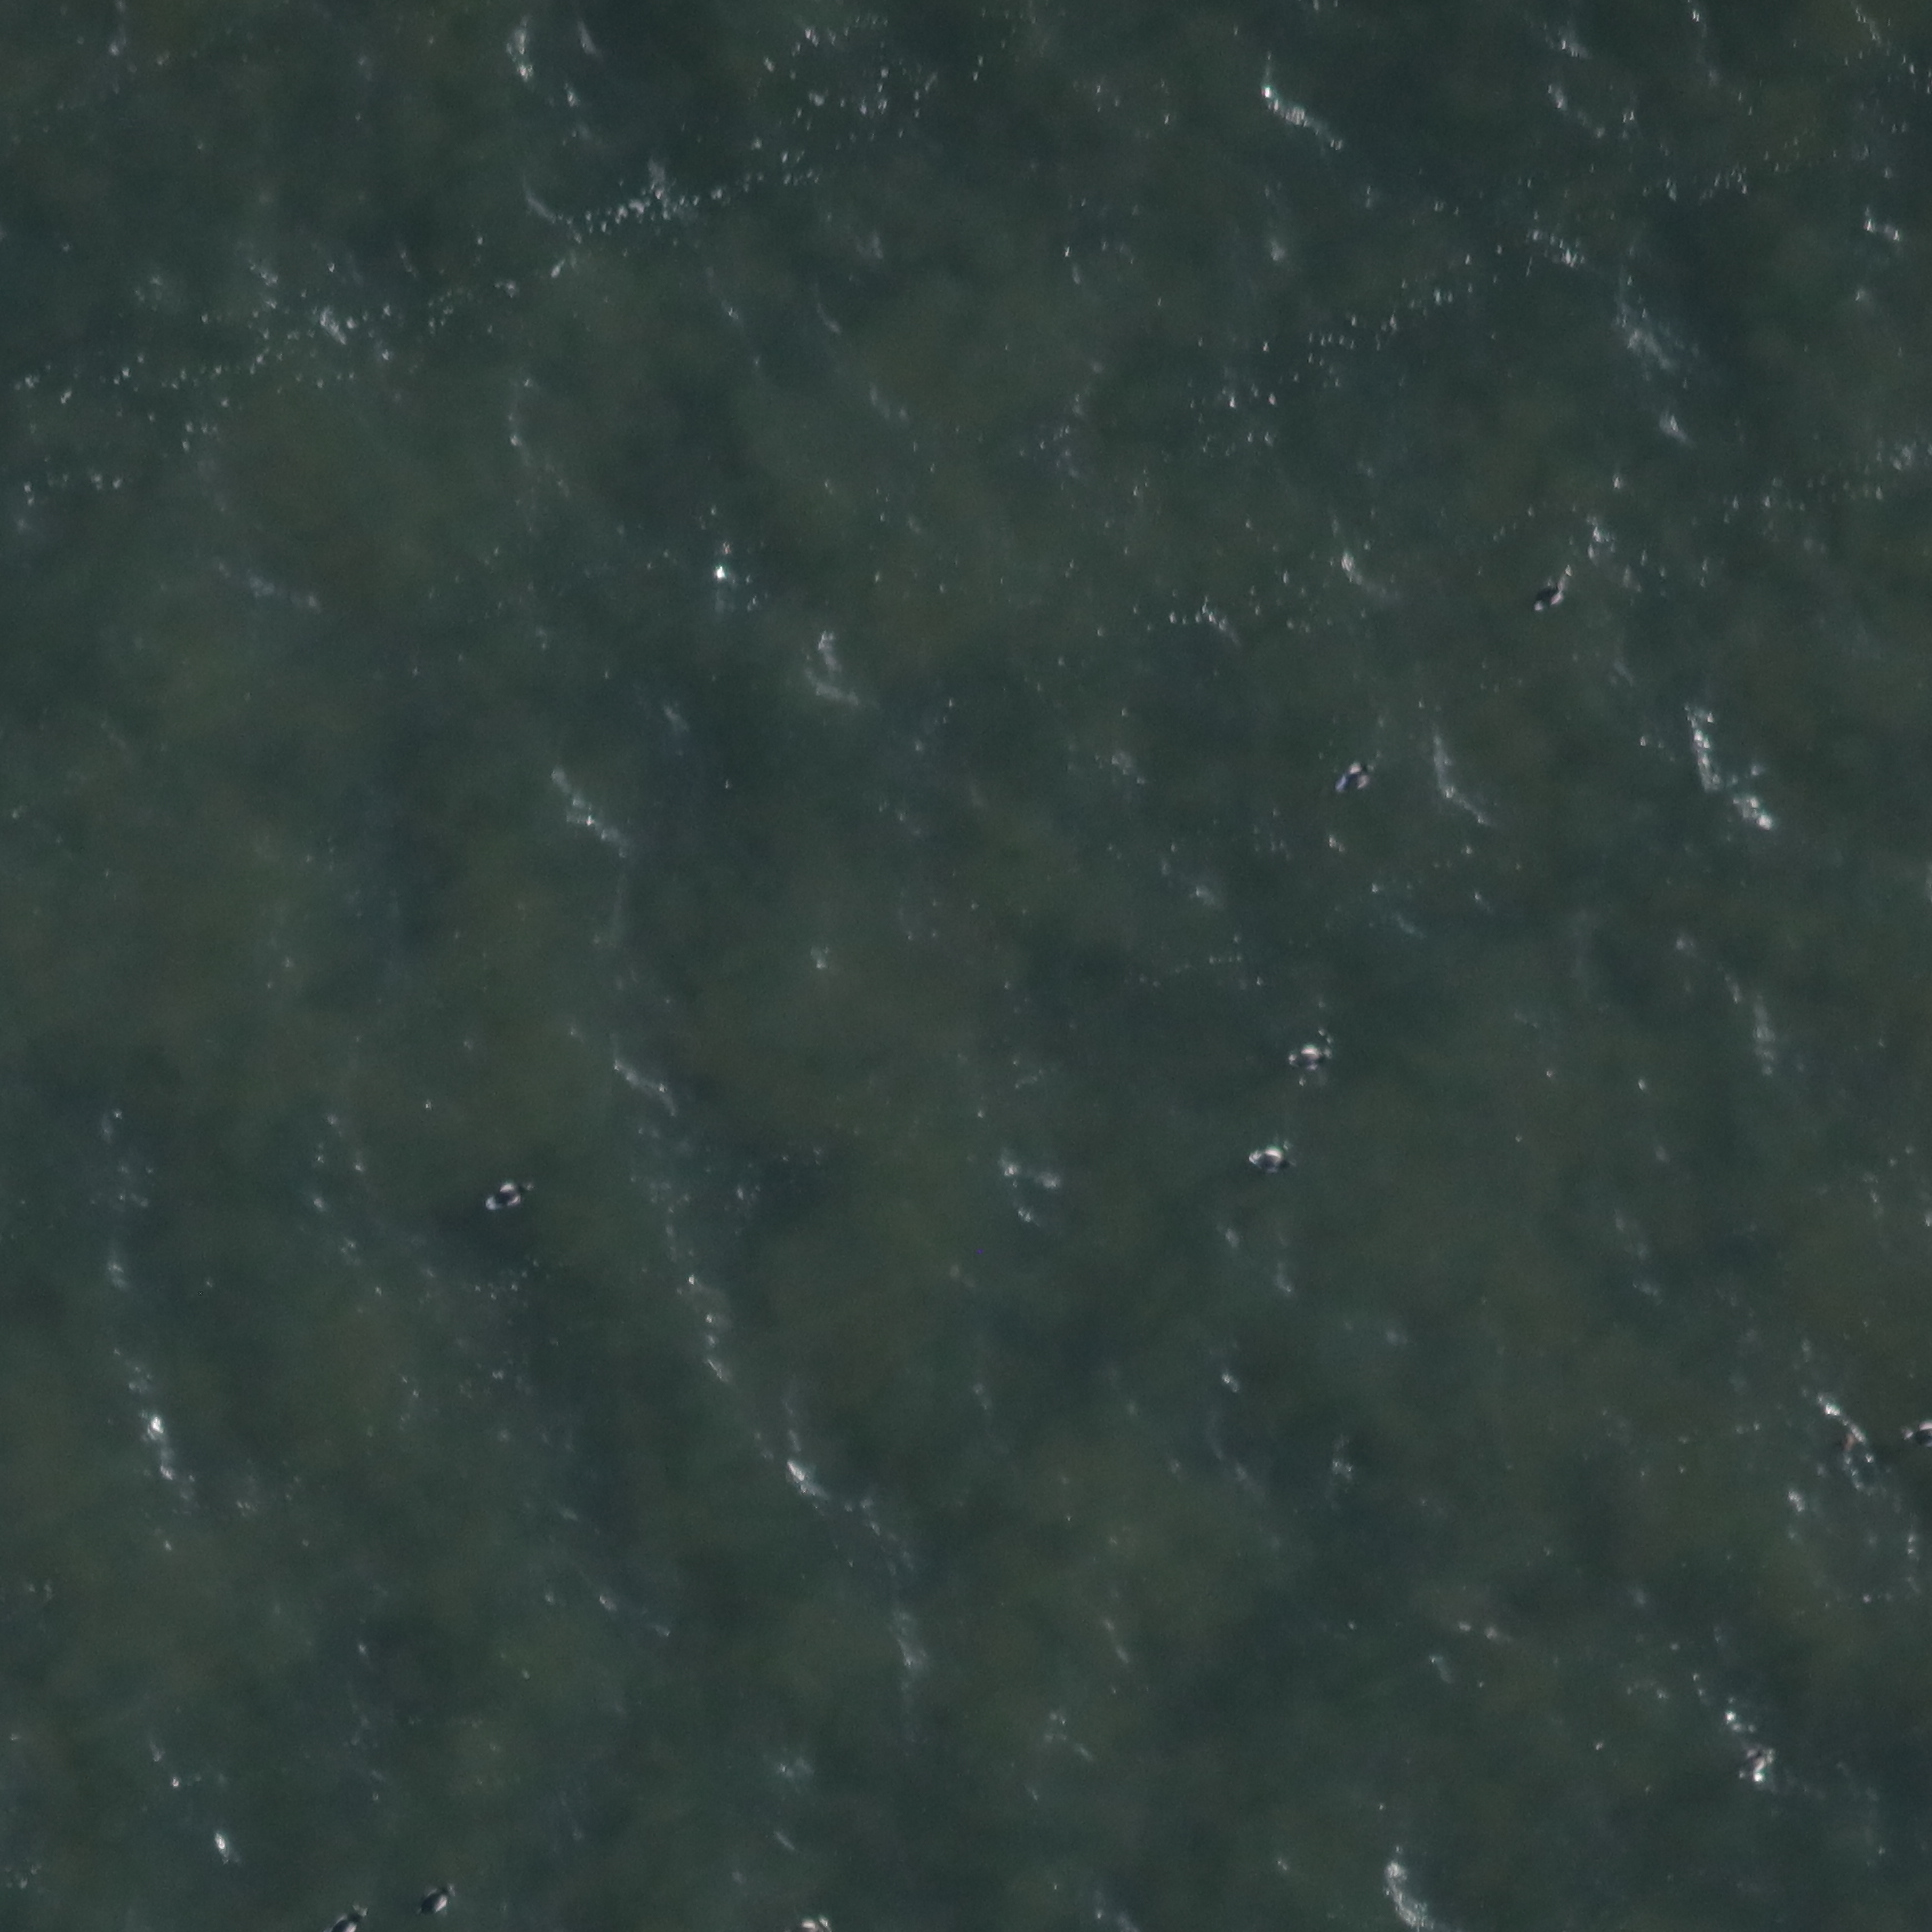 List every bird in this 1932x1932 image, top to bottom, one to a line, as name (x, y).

brant (1546, 598)
brant (1352, 775)
brant (1310, 1056)
brant (1269, 1157)
brant (507, 1195)
brant (1928, 1436)
other bird (1848, 1441)
brant (1751, 1765)
brant (435, 1900)
brant (343, 1926)
brant (806, 1929)